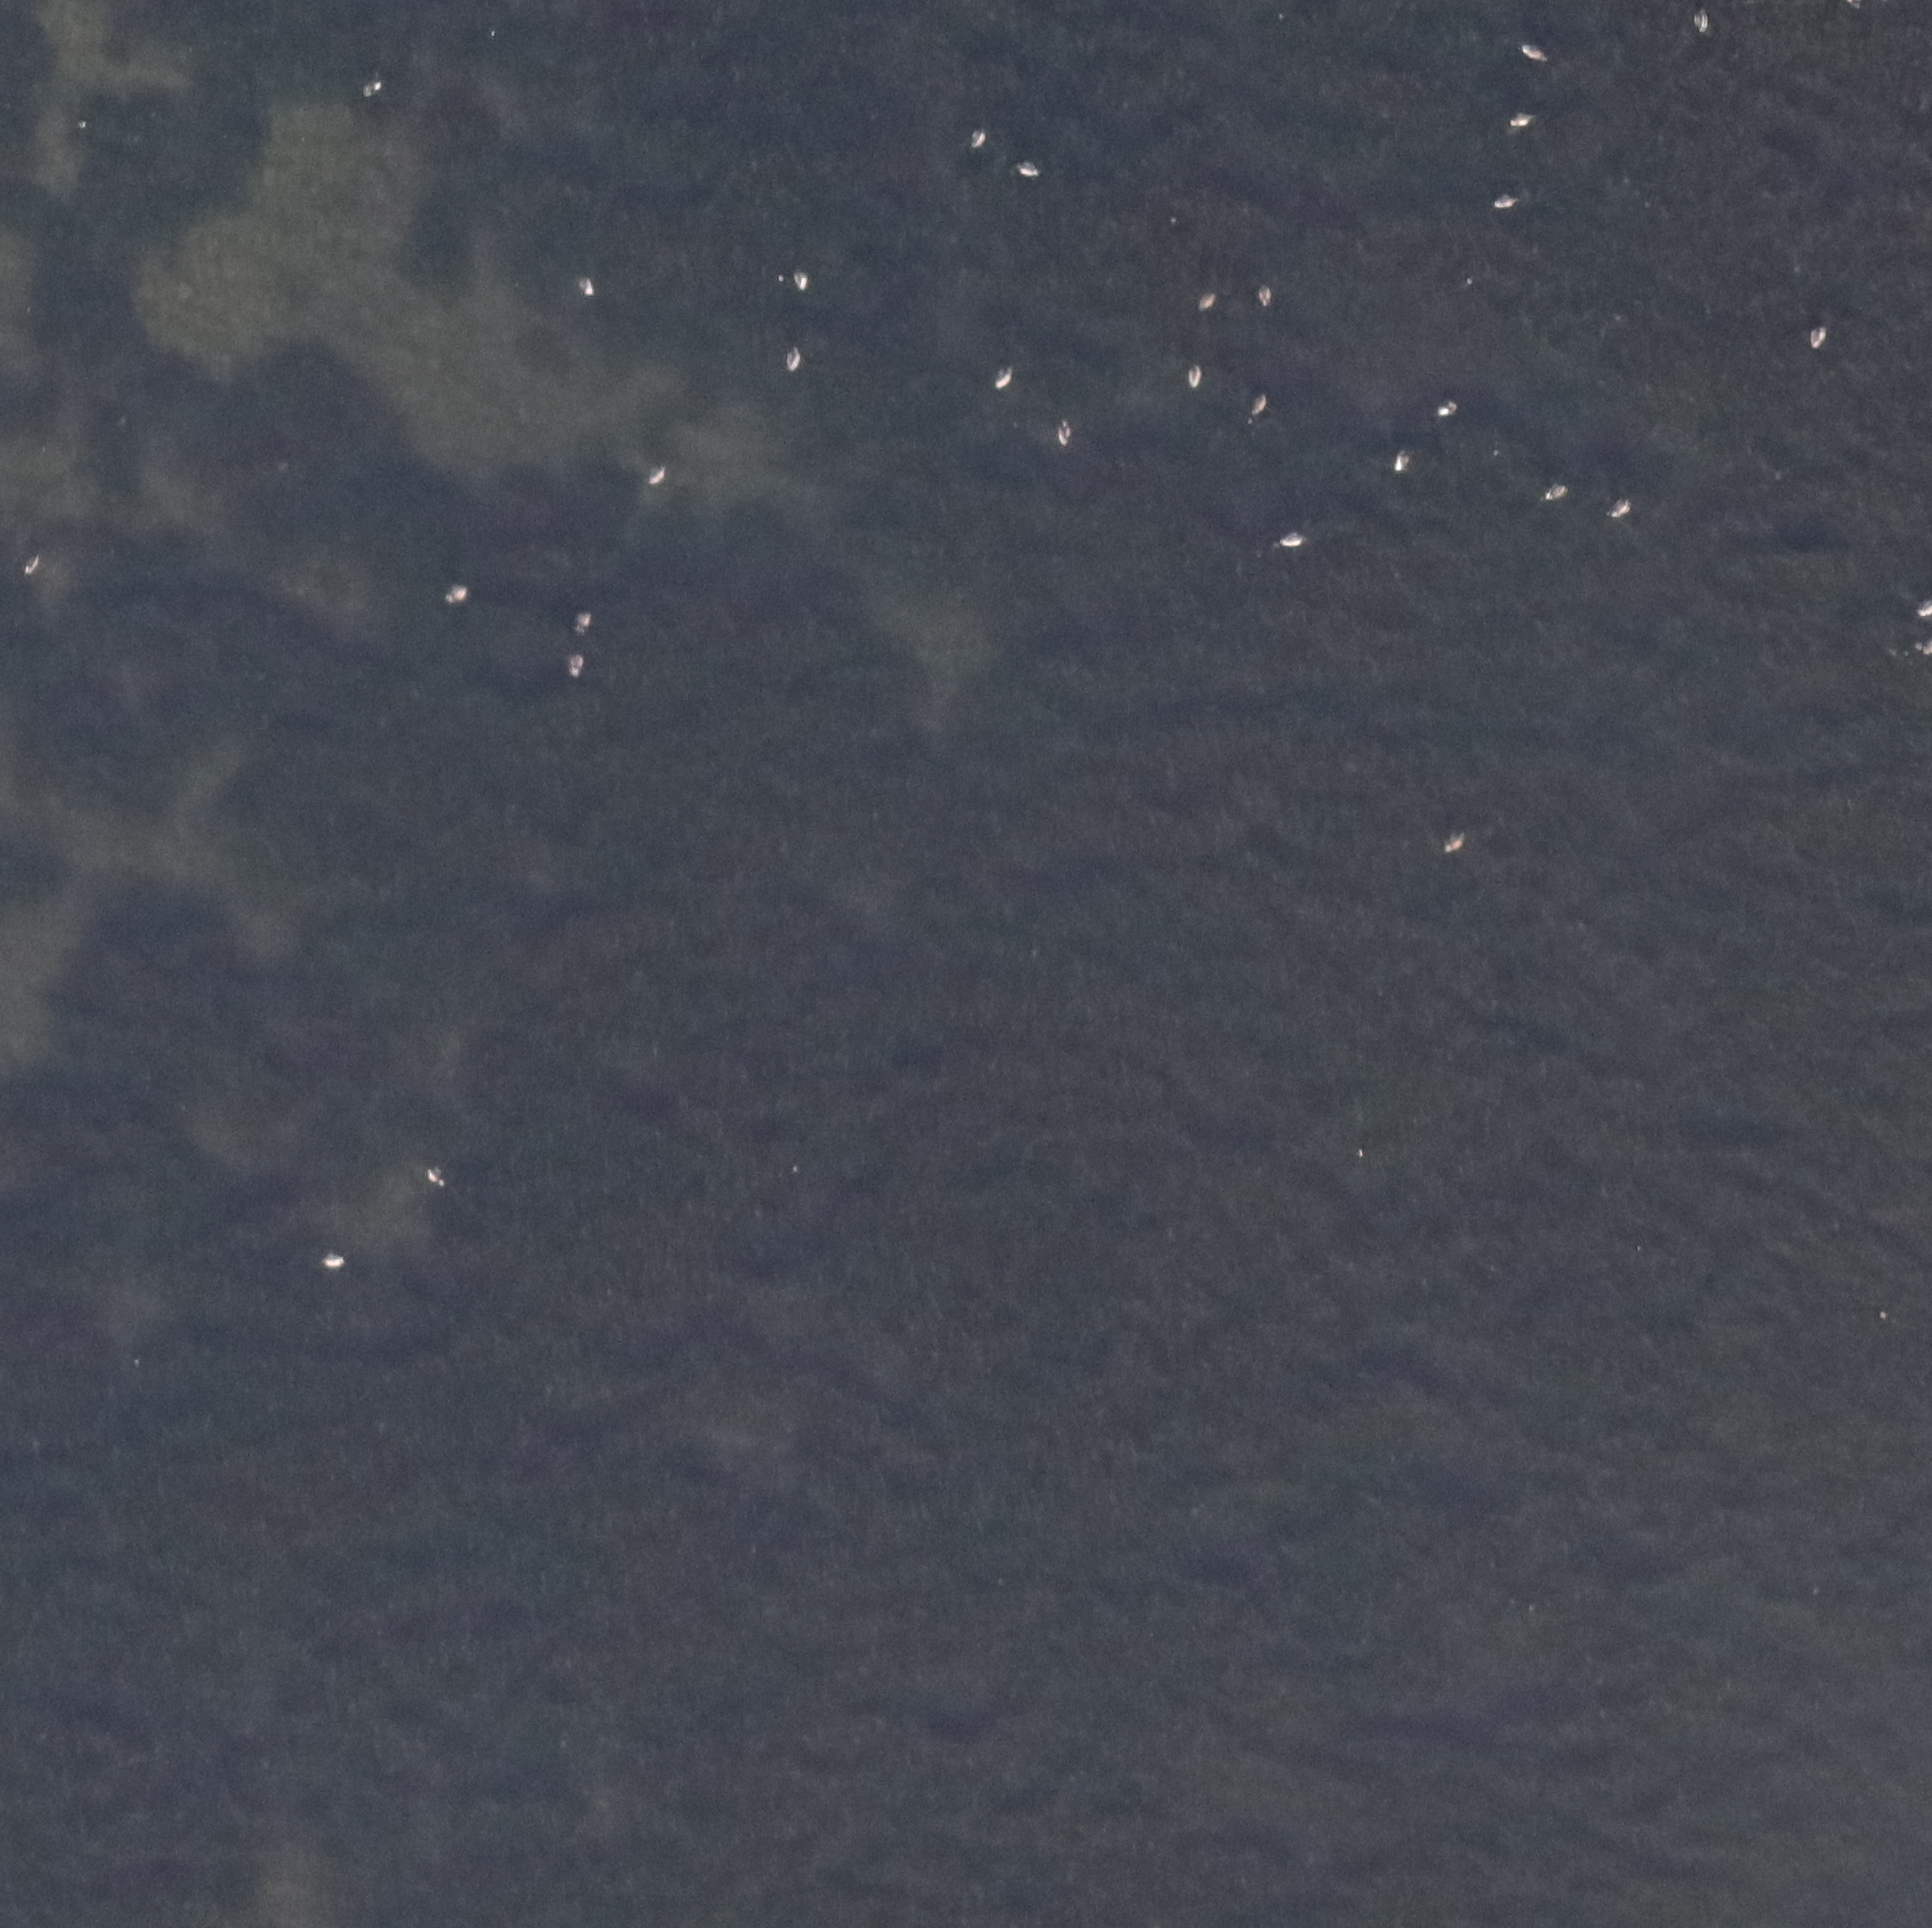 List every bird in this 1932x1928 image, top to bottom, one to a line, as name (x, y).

brant (1698, 21)
brant (1534, 52)
brant (365, 90)
brant (1523, 116)
brant (981, 135)
brant (1028, 168)
brant (1502, 200)
brant (798, 281)
brant (585, 283)
brant (1207, 298)
brant (1265, 298)
brant (1818, 338)
brant (794, 362)
brant (1195, 375)
brant (1000, 378)
brant (1259, 405)
brant (1449, 410)
brant (1061, 428)
brant (1402, 460)
brant (655, 478)
brant (1555, 490)
brant (1619, 504)
brant (1291, 539)
brant (31, 564)
brant (456, 597)
brant (1929, 608)
brant (581, 622)
brant (1931, 649)
brant (575, 669)
brant (1456, 841)
brant (437, 1178)
brant (333, 1258)